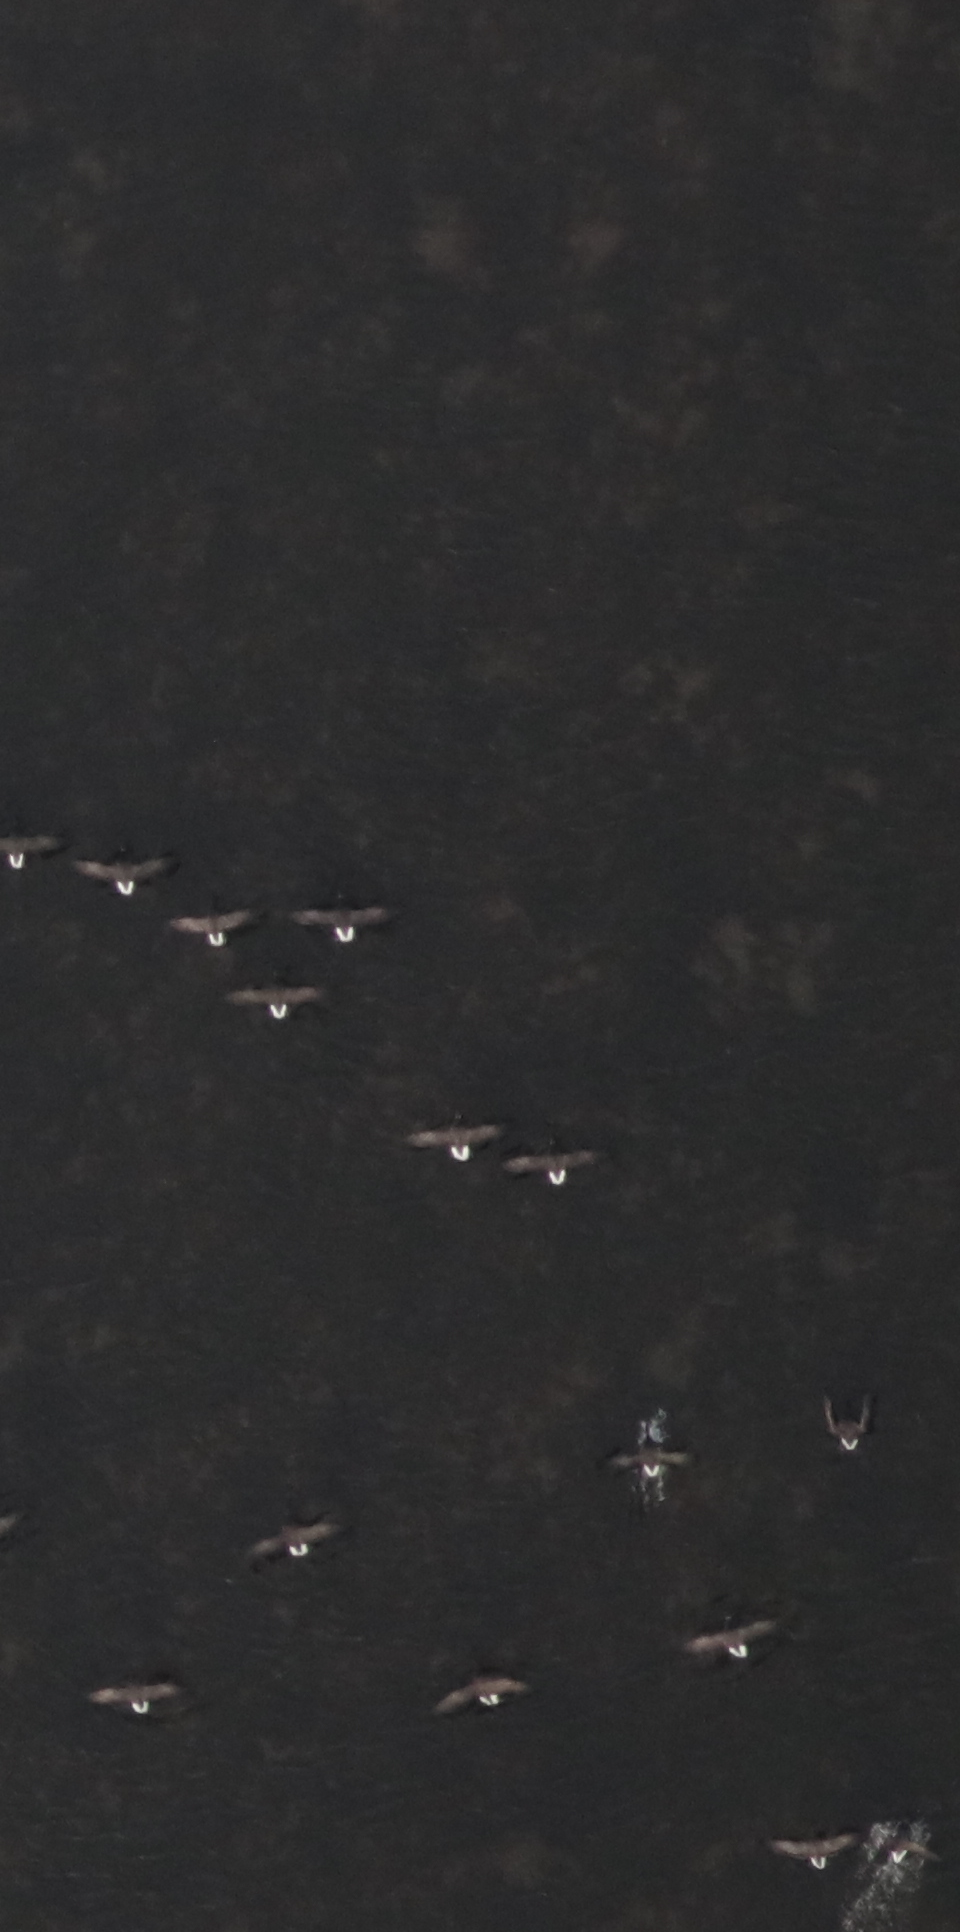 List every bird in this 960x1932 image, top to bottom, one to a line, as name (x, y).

brant (13, 852)
brant (120, 872)
brant (341, 920)
brant (213, 926)
brant (275, 995)
brant (456, 1139)
brant (551, 1167)
brant (847, 1430)
brant (650, 1454)
brant (292, 1539)
brant (732, 1635)
brant (487, 1689)
brant (137, 1694)
brant (902, 1844)
brant (816, 1846)